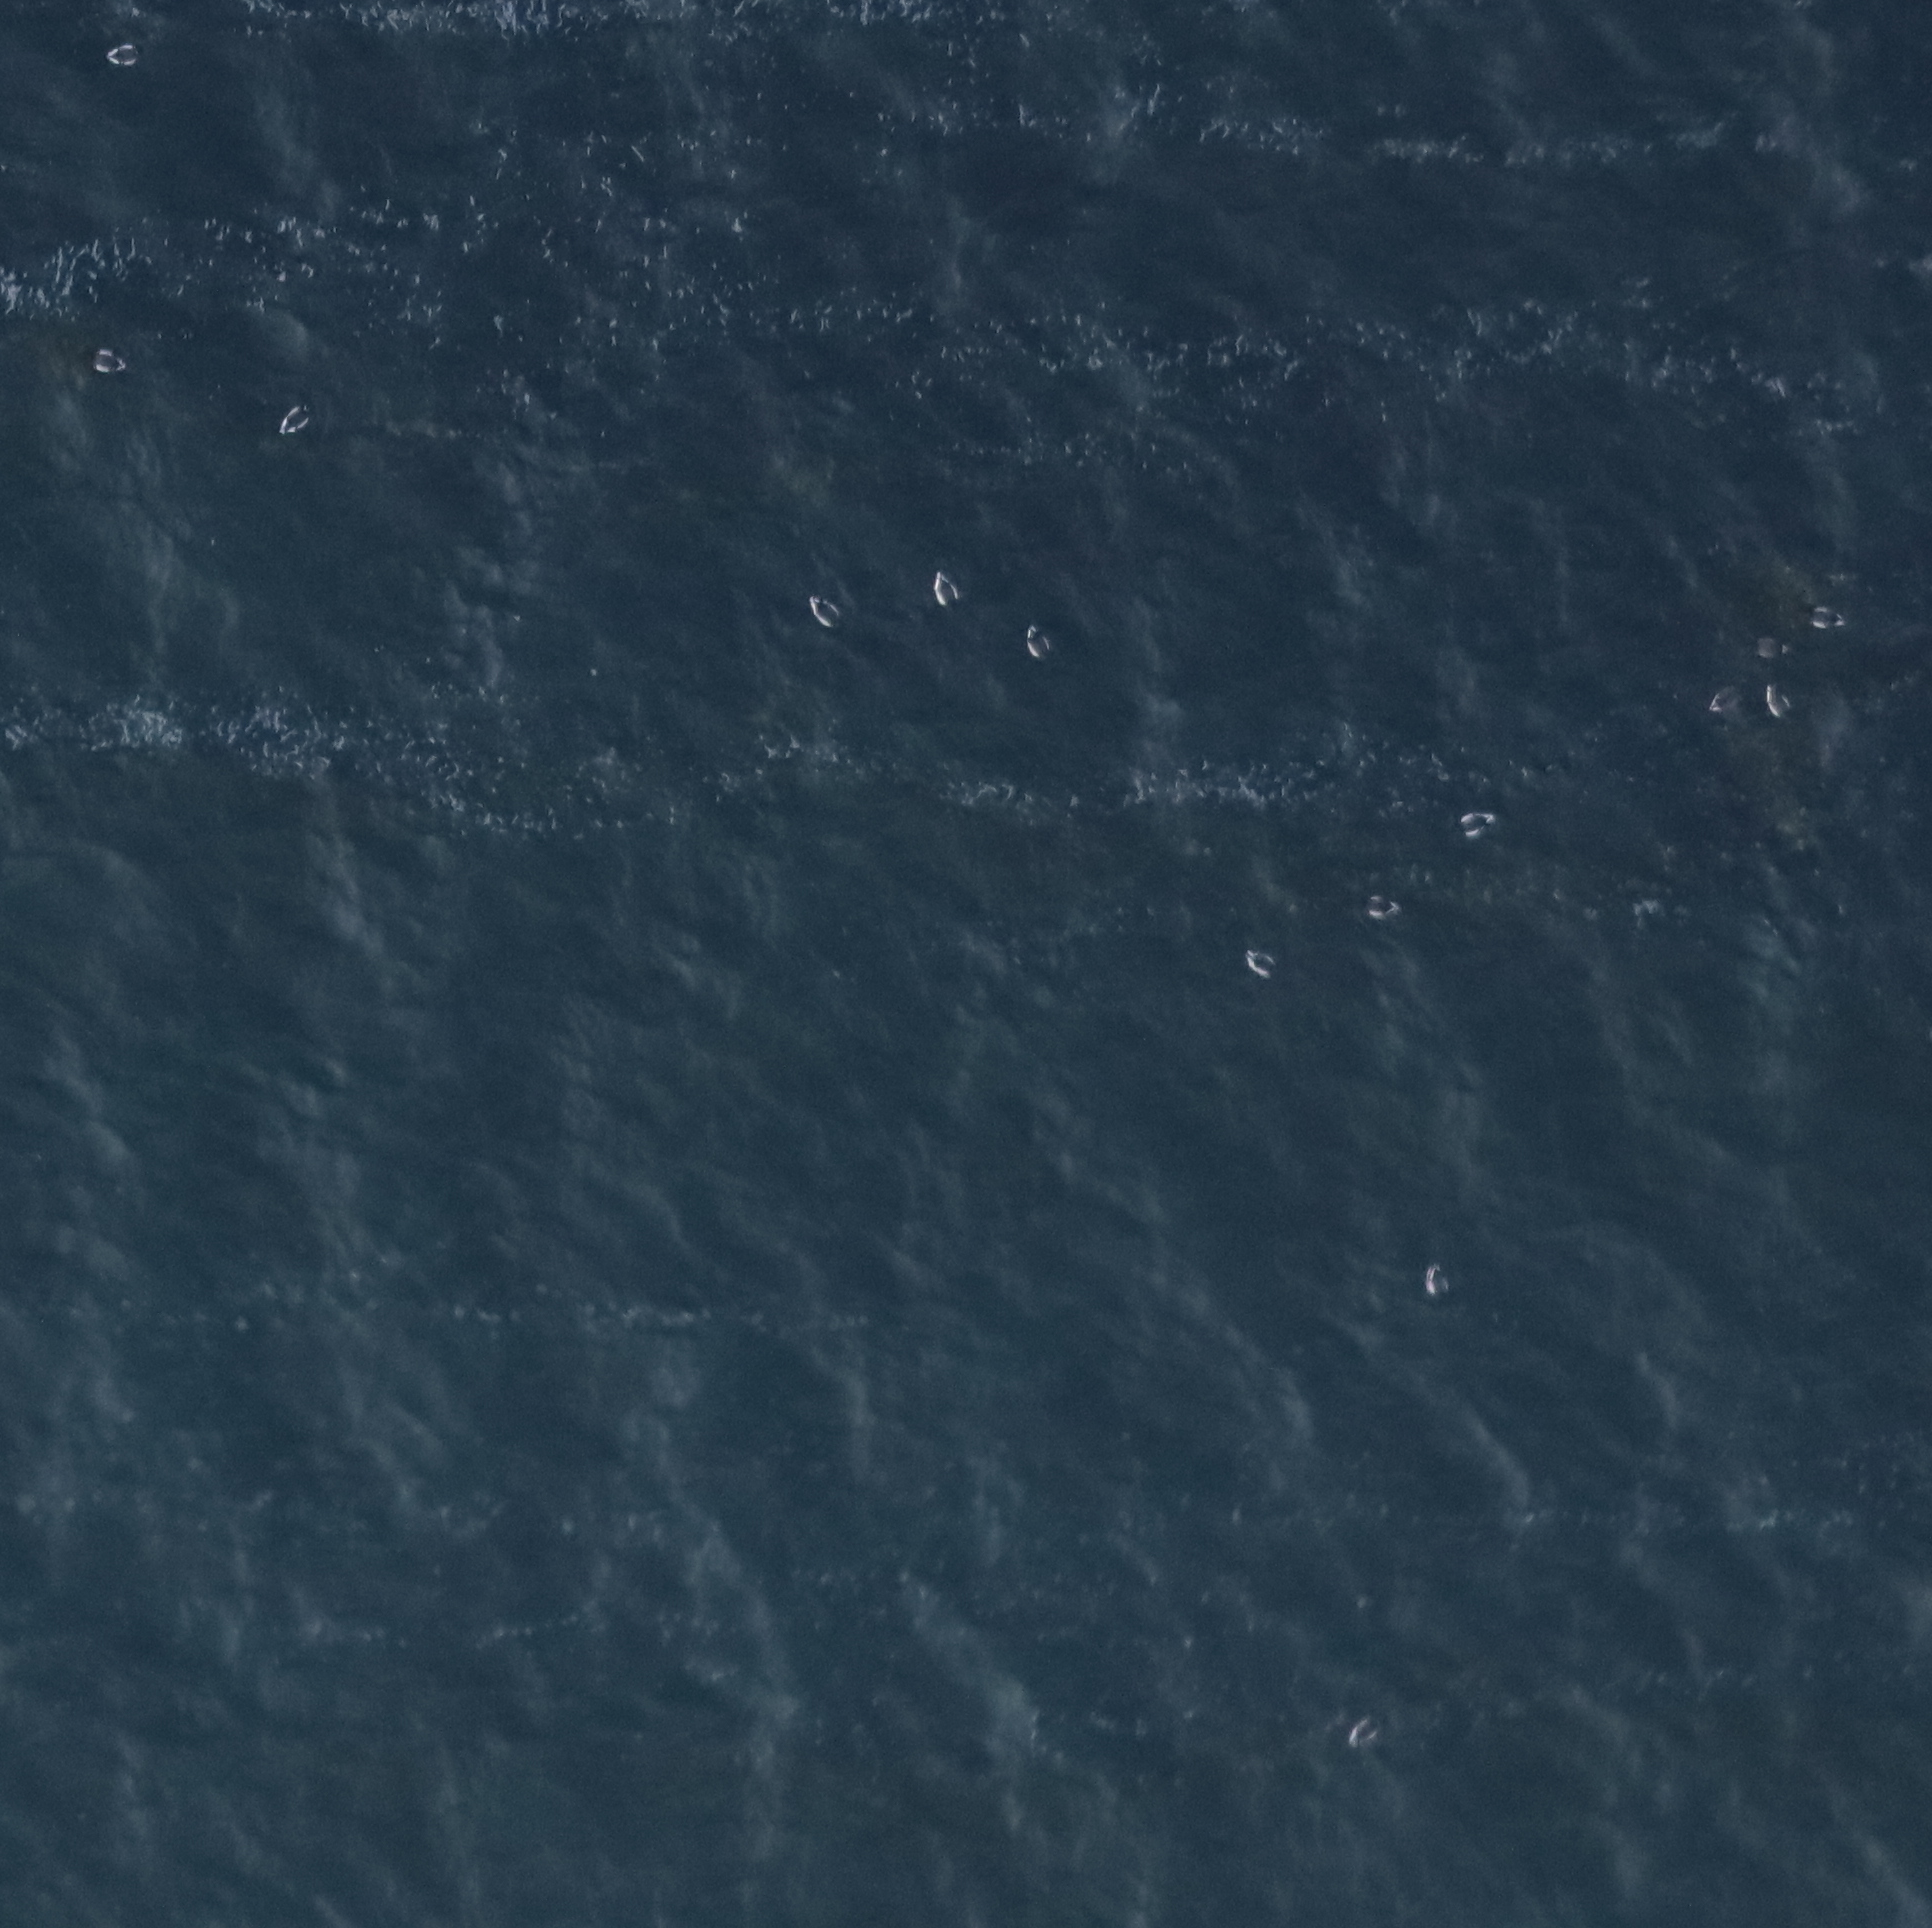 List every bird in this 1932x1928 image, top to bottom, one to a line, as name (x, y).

brant (125, 53)
brant (107, 362)
brant (296, 418)
brant (945, 589)
brant (827, 614)
brant (1824, 616)
brant (1040, 643)
brant (1769, 648)
brant (1722, 695)
brant (1779, 704)
brant (1474, 826)
brant (1379, 905)
brant (1261, 961)
brant (1440, 1282)
brant (1365, 1732)